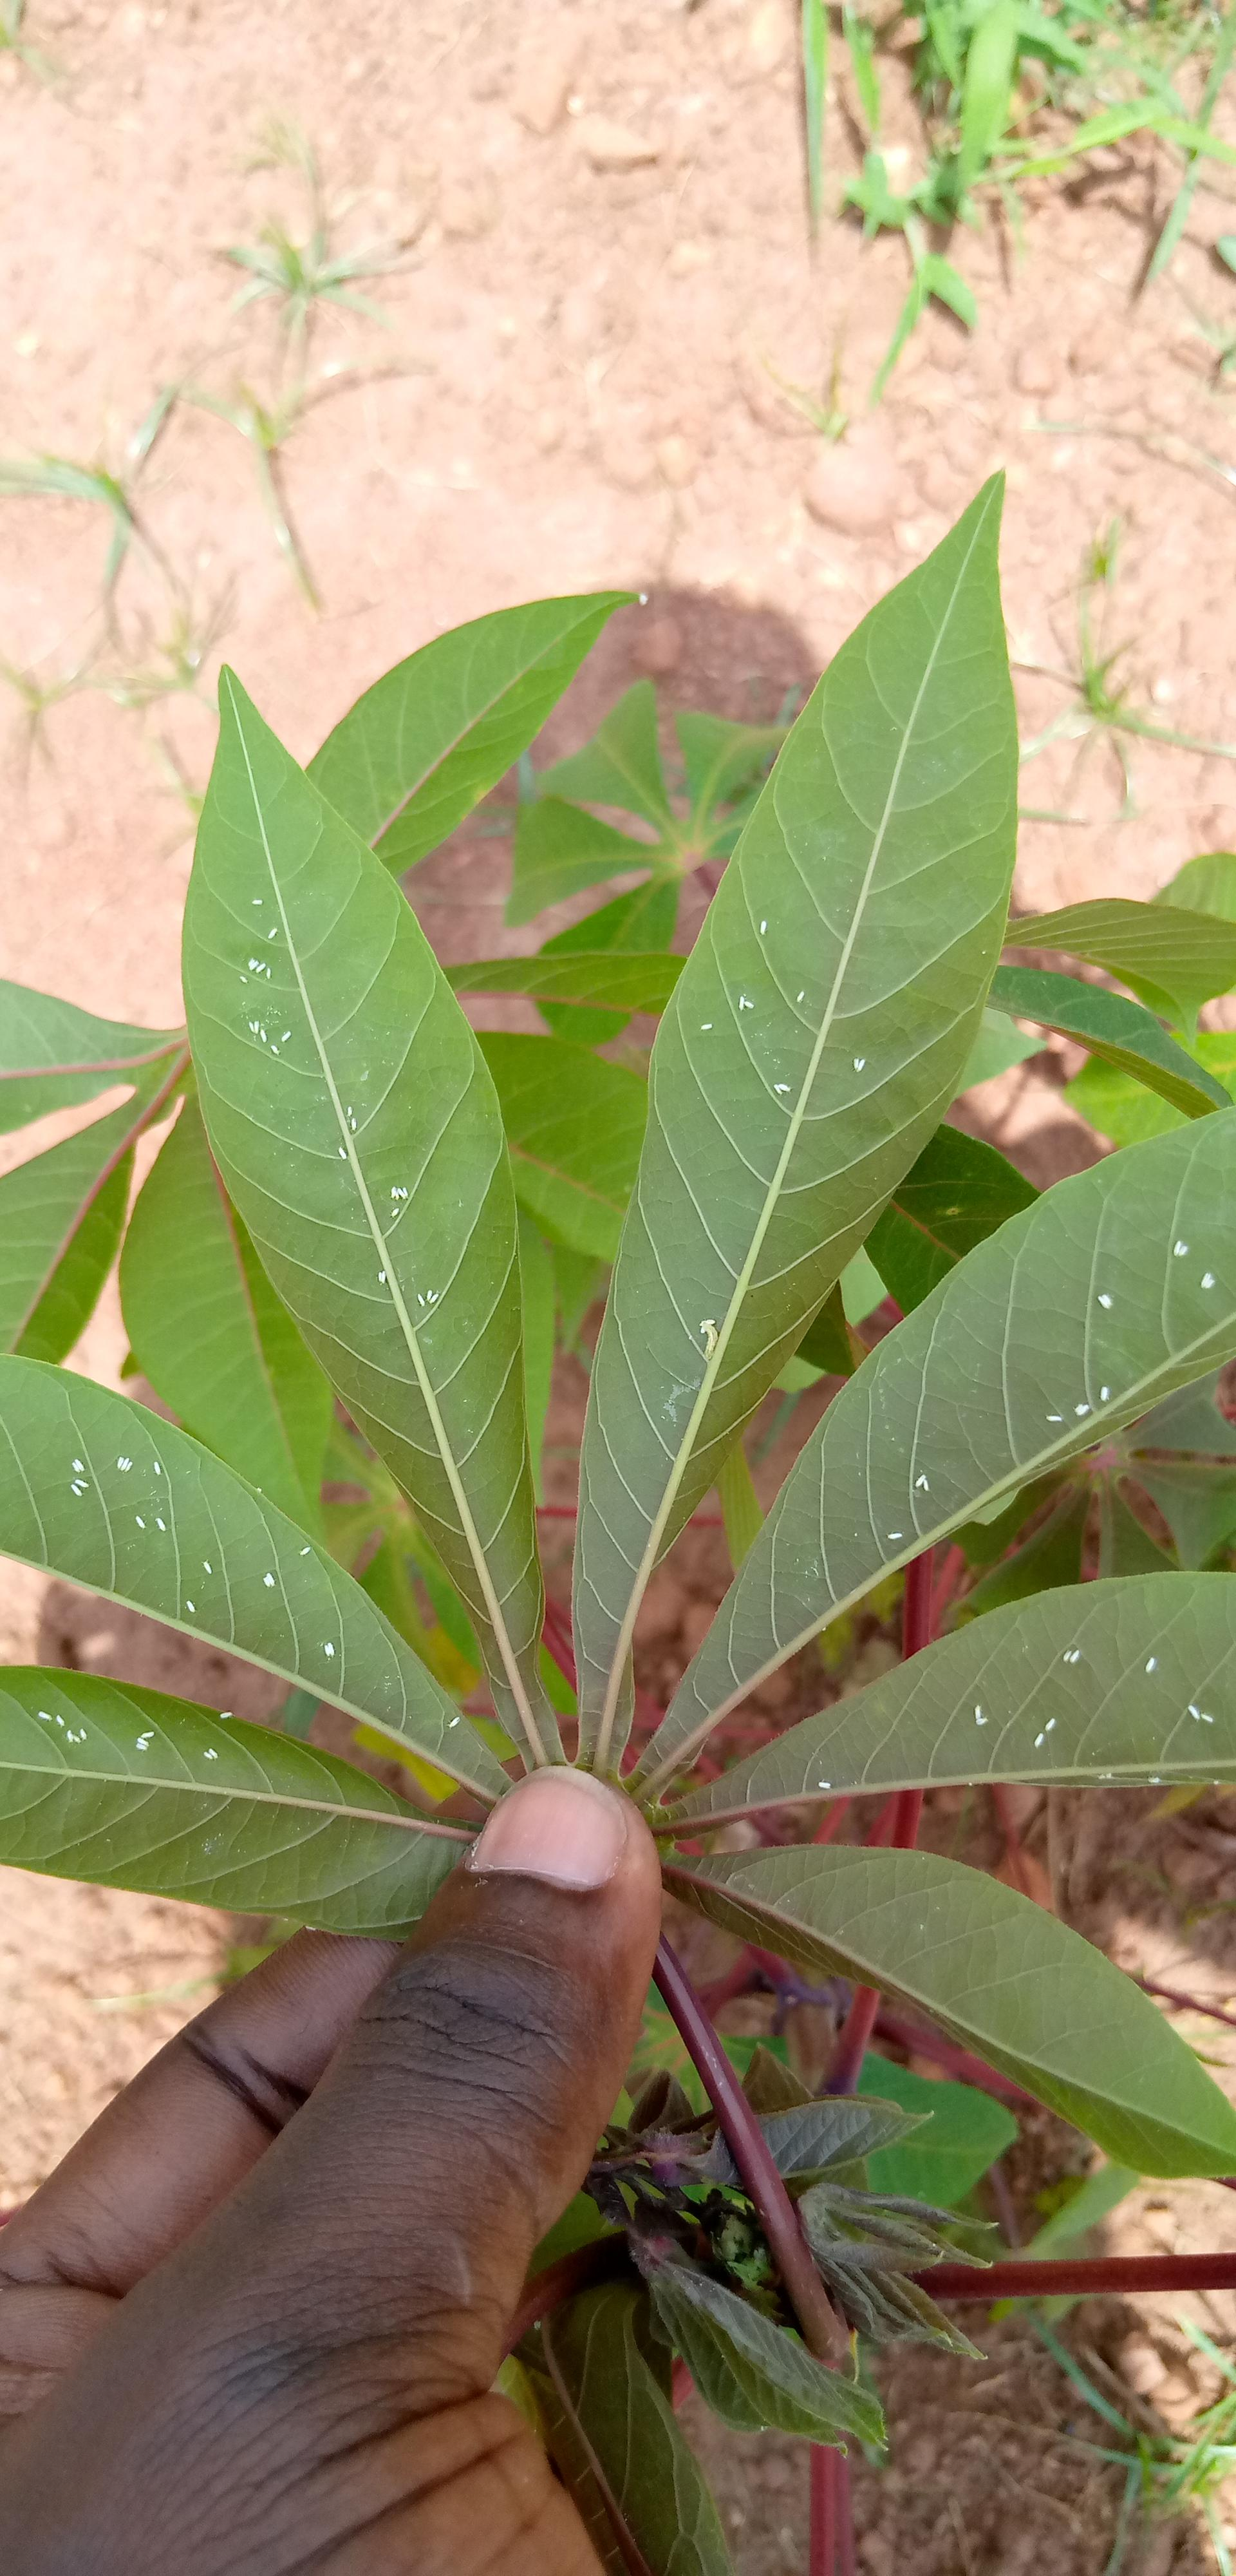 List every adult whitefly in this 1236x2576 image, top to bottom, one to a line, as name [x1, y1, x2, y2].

whitefly [250, 898, 265, 909]
whitefly [758, 919, 769, 938]
whitefly [266, 927, 279, 942]
whitefly [247, 958, 256, 967]
whitefly [249, 960, 261, 972]
whitefly [255, 962, 267, 976]
whitefly [265, 967, 273, 980]
whitefly [238, 975, 250, 985]
whitefly [795, 989, 807, 1004]
whitefly [737, 995, 745, 1012]
whitefly [744, 1000, 756, 1010]
whitefly [248, 1019, 254, 1034]
whitefly [254, 1019, 260, 1036]
whitefly [698, 1022, 715, 1032]
whitefly [259, 1028, 268, 1044]
whitefly [280, 1030, 292, 1044]
whitefly [268, 1044, 280, 1057]
whitefly [852, 1056, 859, 1072]
whitefly [856, 1058, 866, 1074]
whitefly [777, 1083, 792, 1094]
whitefly [773, 1084, 783, 1096]
whitefly [346, 1106, 353, 1117]
whitefly [350, 1117, 358, 1132]
whitefly [337, 1145, 348, 1161]
whitefly [389, 1186, 397, 1200]
whitefly [402, 1186, 410, 1200]
whitefly [397, 1187, 407, 1200]
whitefly [389, 1207, 402, 1219]
whitefly [1172, 1240, 1182, 1256]
whitefly [1177, 1245, 1188, 1258]
whitefly [377, 1270, 382, 1284]
whitefly [381, 1270, 386, 1286]
whitefly [1199, 1272, 1212, 1289]
whitefly [1206, 1277, 1215, 1291]
whitefly [426, 1289, 433, 1303]
whitefly [416, 1293, 426, 1308]
whitefly [429, 1293, 440, 1305]
whitefly [1101, 1294, 1112, 1307]
whitefly [1097, 1295, 1110, 1310]
whitefly [1099, 1385, 1109, 1404]
whitefly [1073, 1403, 1083, 1414]
whitefly [1076, 1404, 1090, 1417]
whitefly [1043, 1413, 1063, 1424]
whitefly [116, 1455, 125, 1470]
whitefly [120, 1457, 130, 1472]
whitefly [74, 1458, 86, 1472]
whitefly [153, 1459, 164, 1479]
whitefly [124, 1461, 133, 1473]
whitefly [71, 1462, 80, 1473]
whitefly [912, 1473, 926, 1489]
whitefly [73, 1478, 91, 1490]
whitefly [922, 1479, 930, 1493]
whitefly [70, 1483, 83, 1497]
whitefly [134, 1515, 147, 1530]
whitefly [154, 1516, 169, 1534]
whitefly [885, 1531, 904, 1541]
whitefly [297, 1544, 312, 1558]
whitefly [202, 1560, 214, 1576]
whitefly [267, 1571, 276, 1588]
whitefly [262, 1575, 271, 1589]
whitefly [185, 1599, 197, 1615]
whitefly [328, 1641, 338, 1658]
whitefly [323, 1643, 330, 1658]
whitefly [1062, 1649, 1072, 1663]
whitefly [1069, 1649, 1081, 1665]
whitefly [1143, 1654, 1157, 1675]
whitefly [1186, 1703, 1199, 1722]
whitefly [973, 1704, 984, 1719]
whitefly [218, 1709, 236, 1721]
whitefly [37, 1709, 53, 1723]
whitefly [1200, 1712, 1214, 1725]
whitefly [55, 1713, 66, 1728]
whitefly [447, 1713, 464, 1730]
whitefly [1043, 1714, 1057, 1732]
whitefly [975, 1718, 988, 1727]
whitefly [79, 1727, 89, 1742]
whitefly [66, 1728, 73, 1745]
whitefly [140, 1729, 156, 1739]
whitefly [1033, 1731, 1044, 1749]
whitefly [73, 1733, 82, 1745]
whitefly [136, 1736, 150, 1747]
whitefly [134, 1743, 148, 1753]
whitefly [208, 1747, 220, 1761]
whitefly [202, 1750, 214, 1761]
whitefly [1146, 1774, 1163, 1785]
whitefly [816, 1779, 832, 1791]